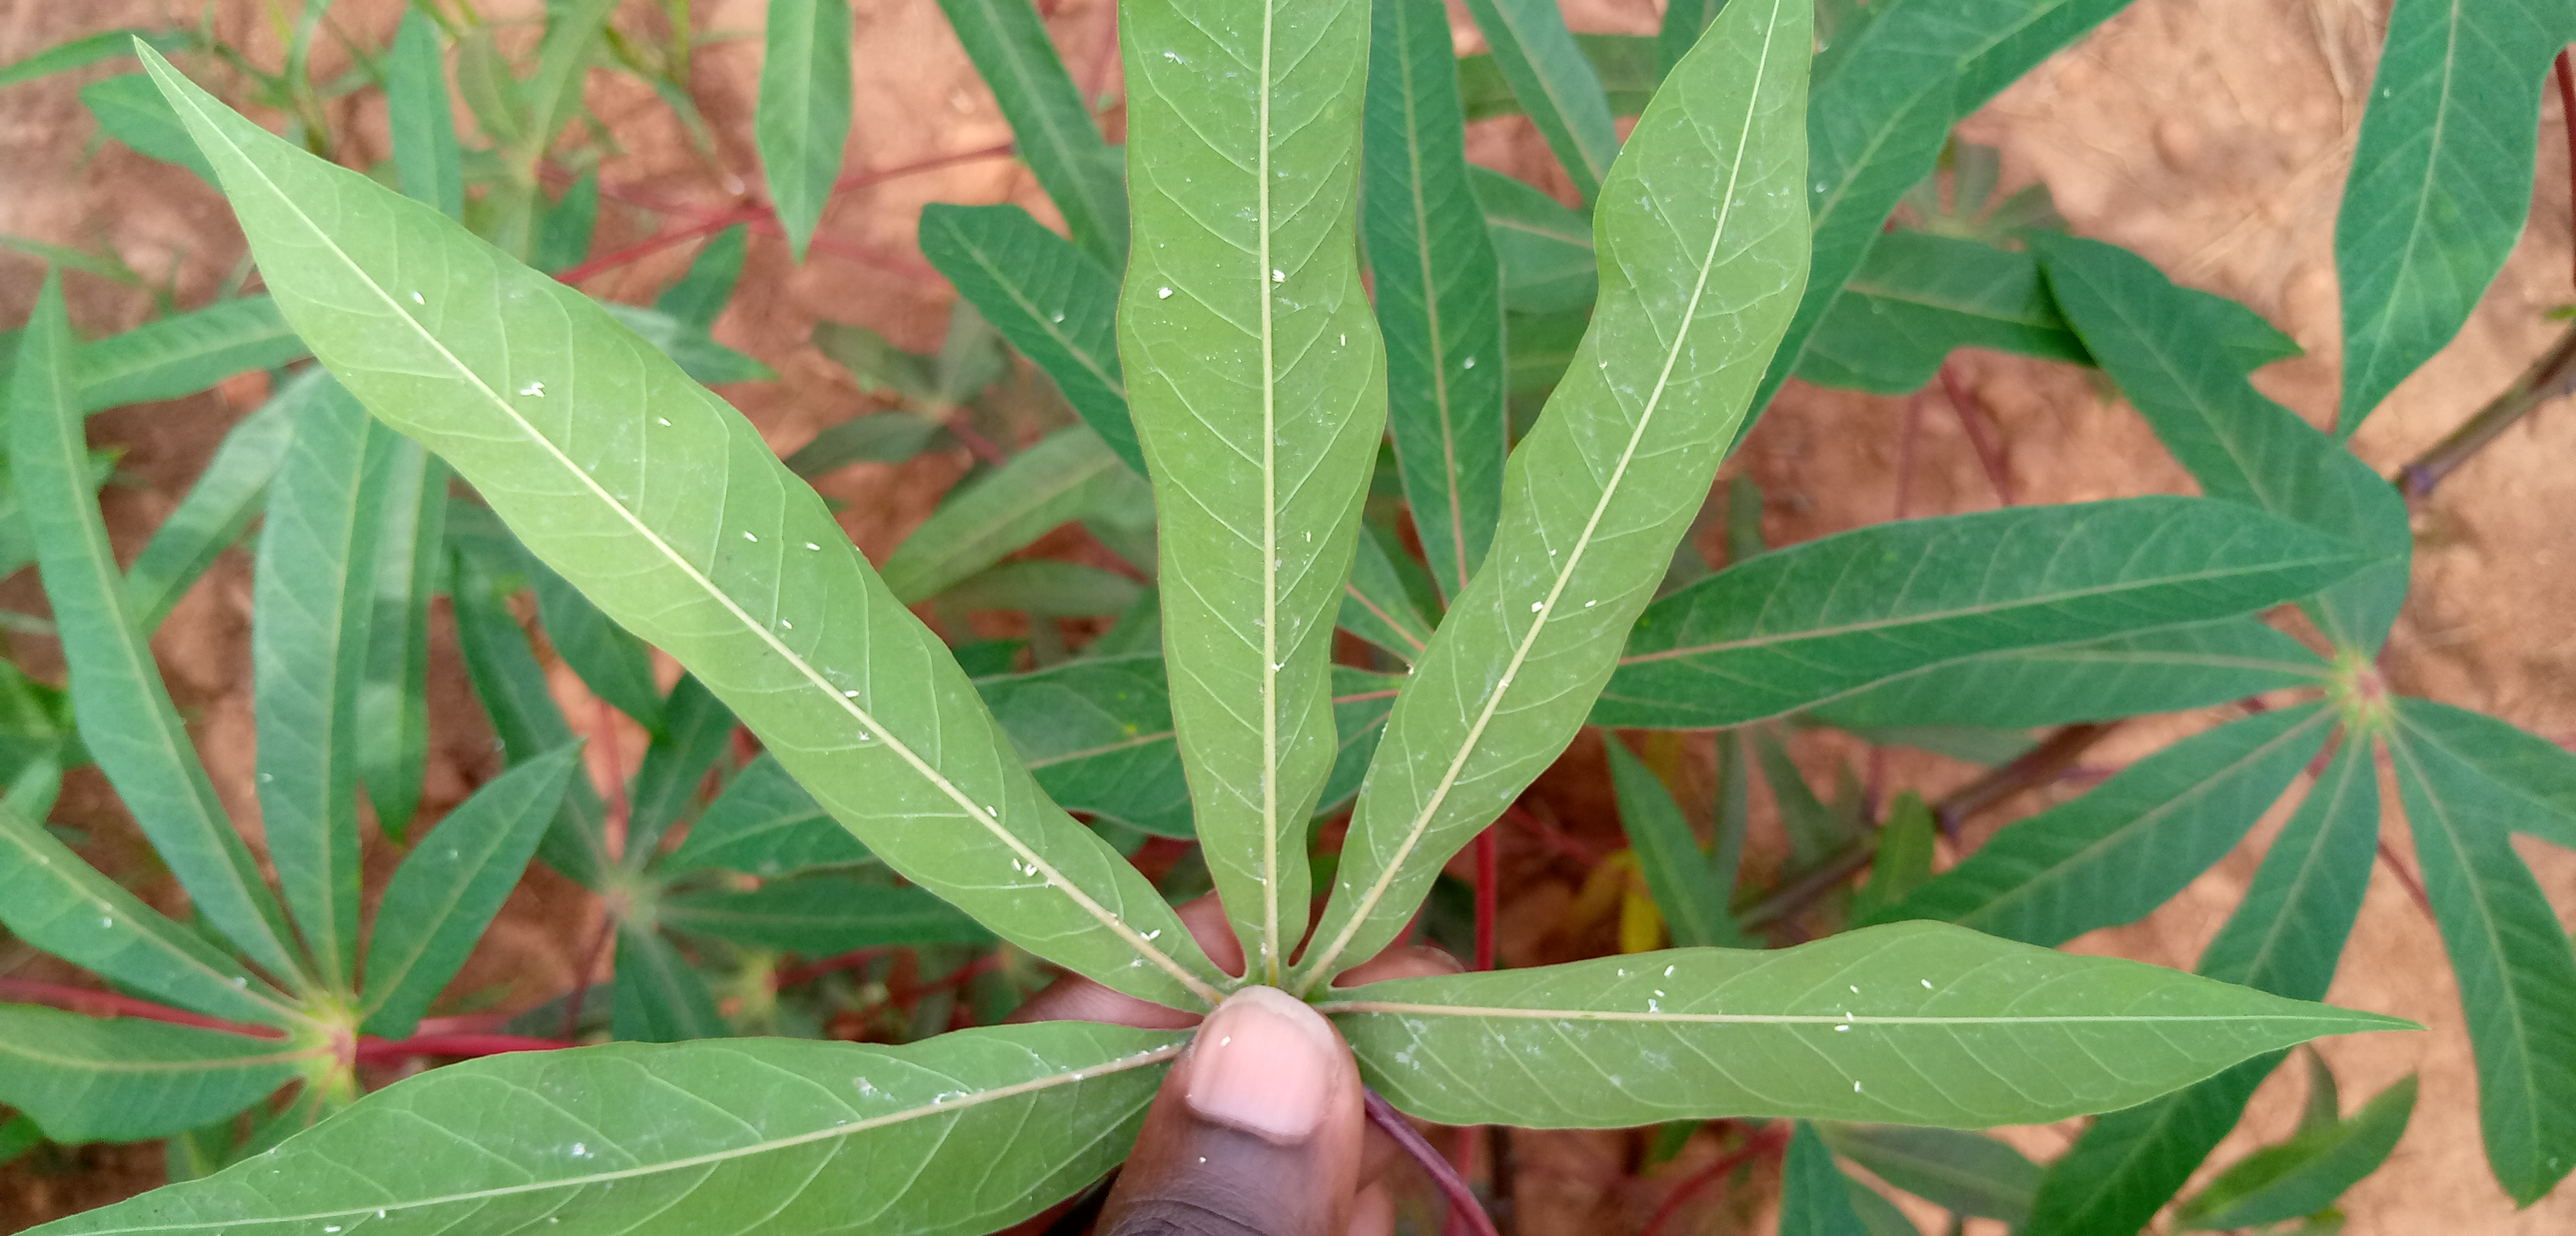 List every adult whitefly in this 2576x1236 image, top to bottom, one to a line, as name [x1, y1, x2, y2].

whitefly [1267, 265, 1291, 285]
whitefly [402, 270, 438, 317]
whitefly [1149, 277, 1173, 303]
whitefly [1332, 330, 1352, 351]
whitefly [502, 358, 554, 417]
whitefly [636, 391, 688, 438]
whitefly [721, 502, 768, 556]
whitefly [799, 523, 840, 569]
whitefly [1300, 528, 1316, 544]
whitefly [1522, 591, 1545, 615]
whitefly [1584, 593, 1600, 613]
whitefly [755, 597, 804, 639]
whitefly [814, 680, 876, 711]
whitefly [987, 788, 1036, 837]
whitefly [984, 839, 1054, 894]
whitefly [1136, 912, 1177, 955]
whitefly [1108, 930, 1167, 981]
whitefly [1658, 953, 1684, 981]
whitefly [1909, 969, 1942, 995]
whitefly [1643, 978, 1667, 1002]
whitefly [1844, 984, 1868, 1000]
whitefly [1842, 1005, 1859, 1022]
whitefly [1832, 1018, 1851, 1040]
whitefly [1839, 1072, 1869, 1098]
whitefly [355, 1187, 404, 1236]